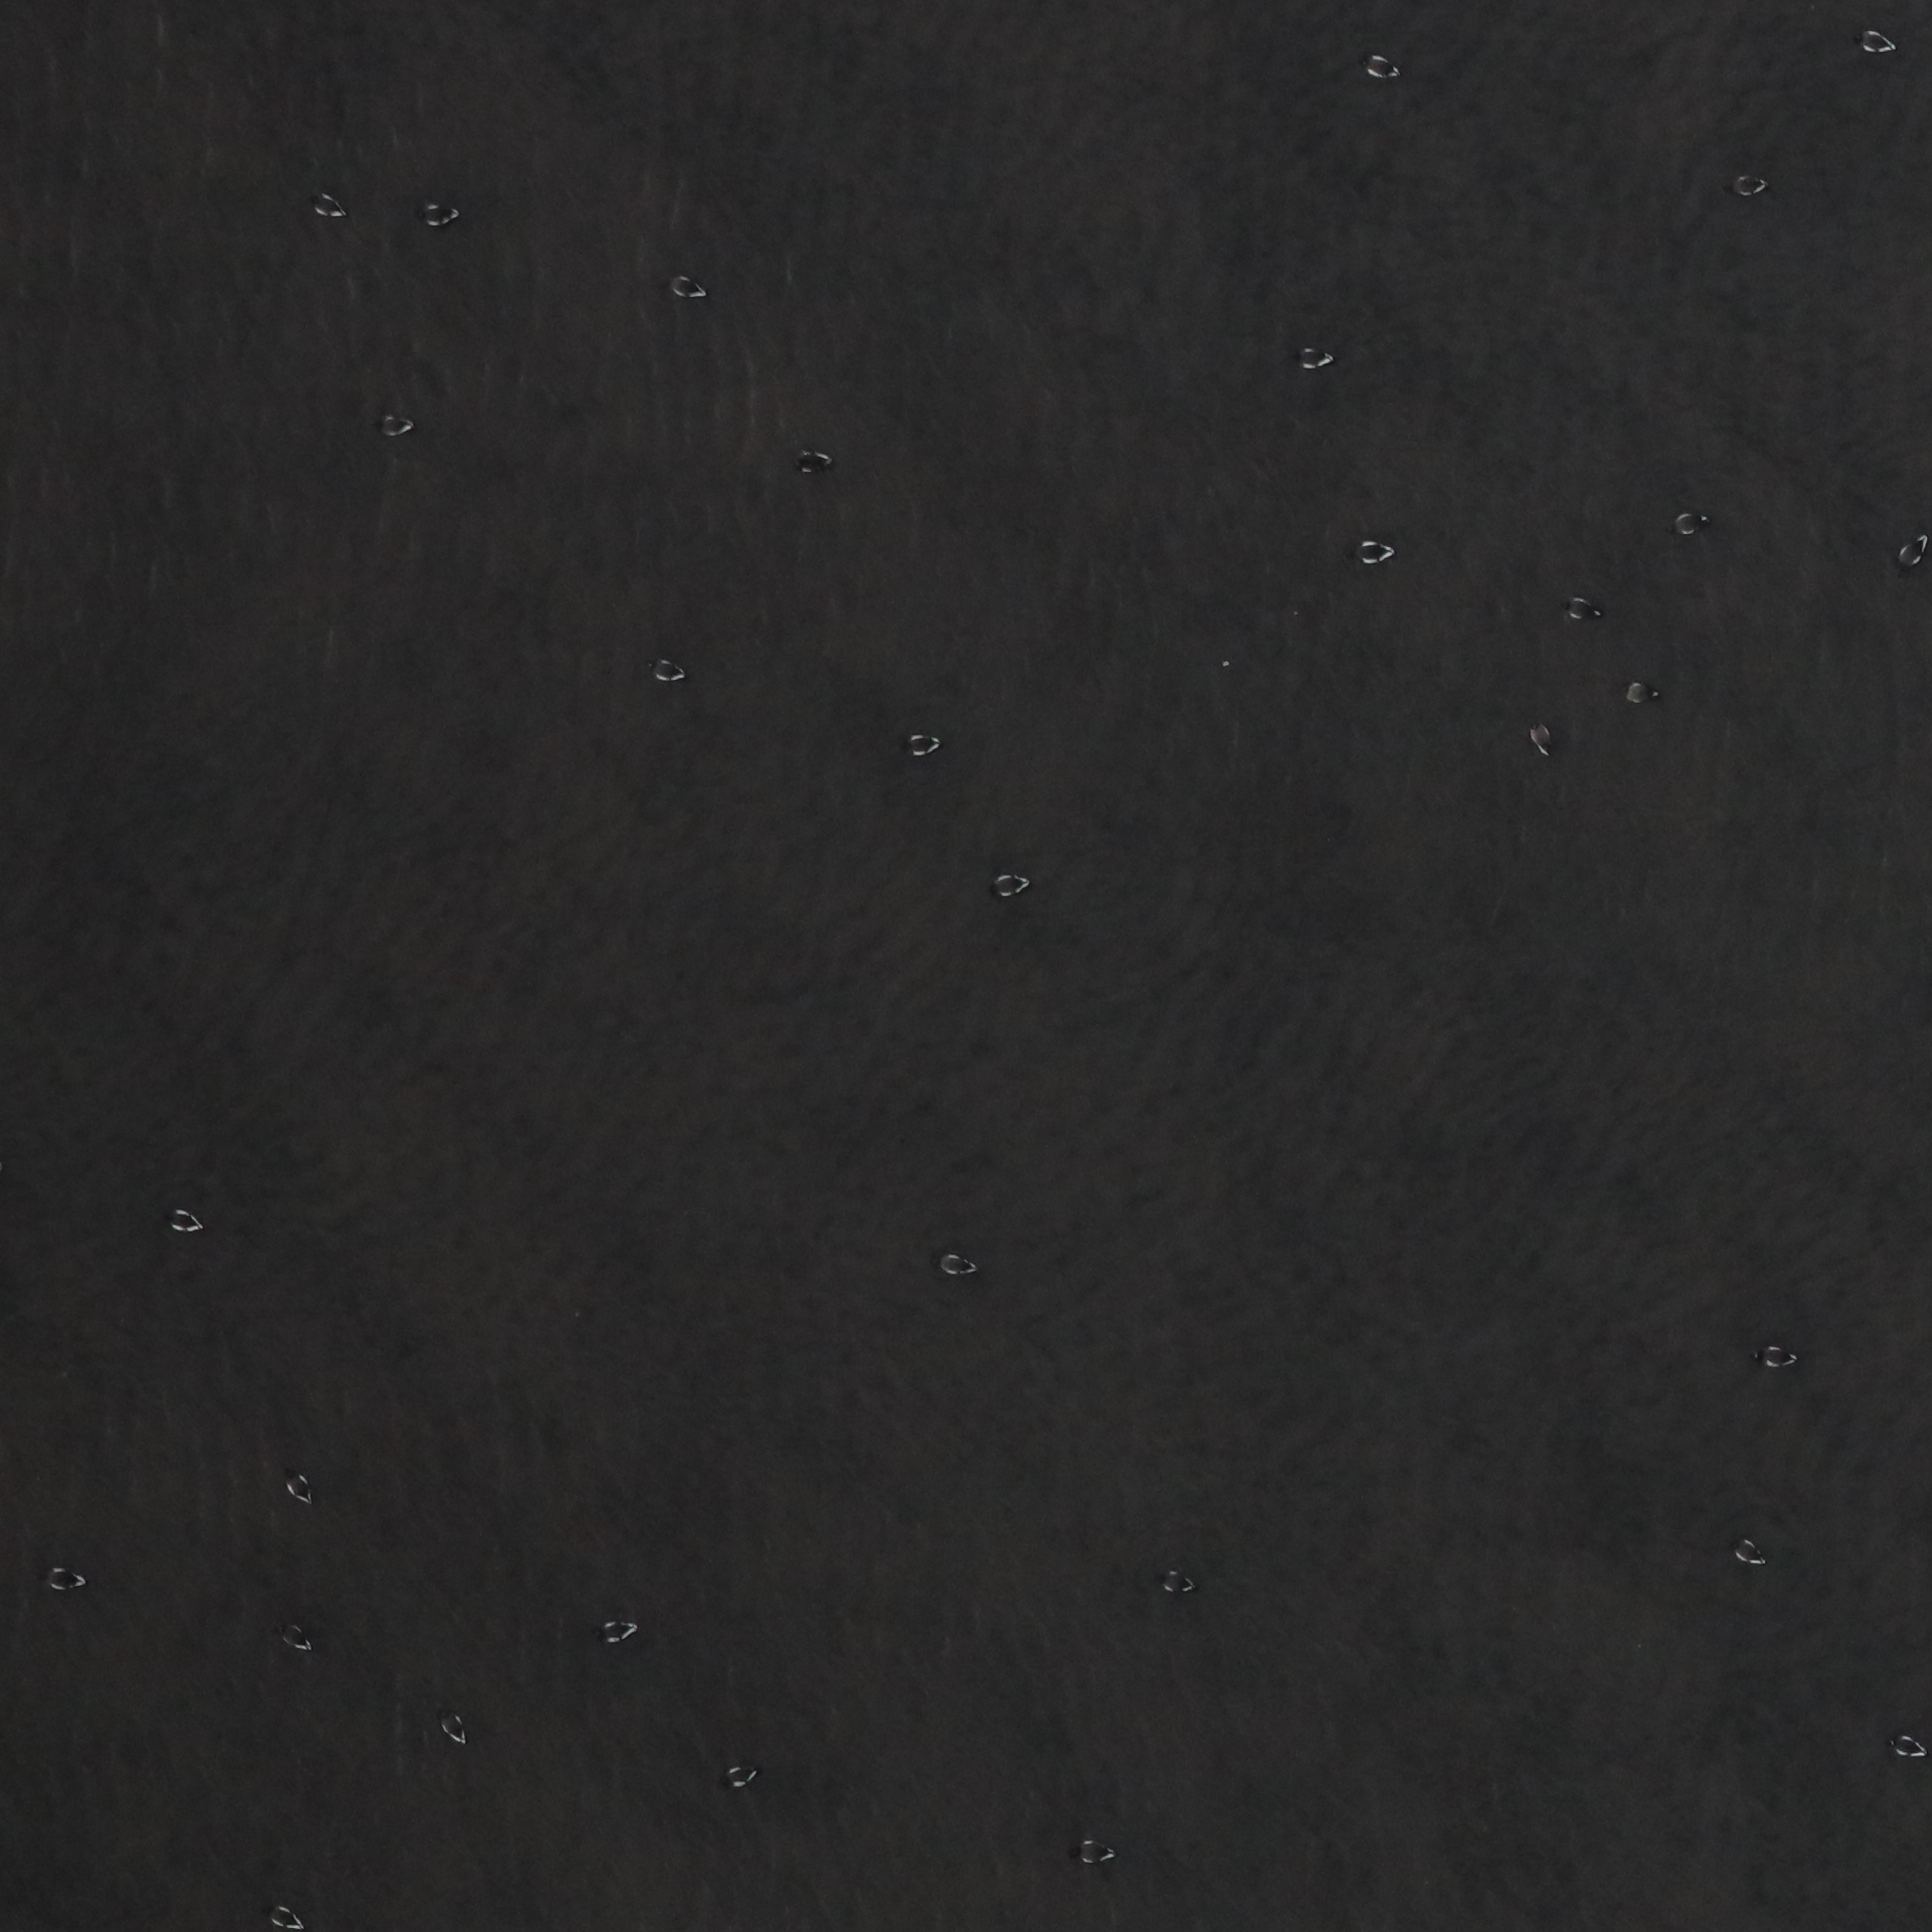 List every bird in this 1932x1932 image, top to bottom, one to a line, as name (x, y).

brant (1874, 41)
brant (1381, 67)
brant (1747, 185)
brant (330, 206)
brant (439, 214)
brant (684, 288)
brant (1314, 358)
brant (395, 425)
brant (816, 464)
brant (1688, 526)
brant (1373, 552)
brant (1910, 554)
brant (1582, 608)
brant (666, 672)
brant (1640, 694)
brant (1543, 739)
brant (922, 746)
brant (1008, 886)
brant (186, 1220)
brant (959, 1265)
brant (1776, 1357)
brant (301, 1487)
brant (1749, 1553)
brant (64, 1577)
brant (1177, 1582)
brant (619, 1630)
brant (293, 1638)
brant (455, 1727)
brant (1906, 1746)
brant (741, 1778)
brant (1093, 1852)
brant (286, 1918)